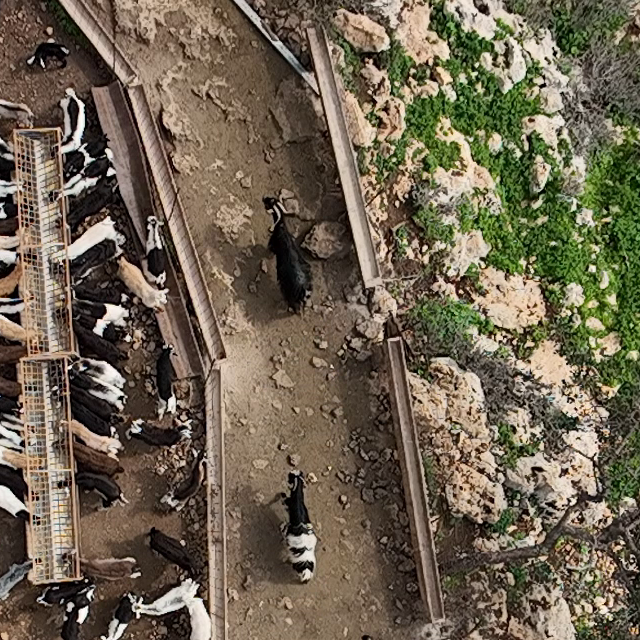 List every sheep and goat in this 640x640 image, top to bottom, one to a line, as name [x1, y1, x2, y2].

goat [28, 42, 70, 69]
goat [51, 89, 86, 156]
goat [0, 96, 33, 128]
goat [0, 122, 23, 162]
goat [62, 132, 107, 182]
goat [0, 147, 21, 171]
goat [45, 156, 110, 204]
goat [0, 175, 24, 198]
goat [56, 184, 110, 234]
goat [261, 196, 314, 315]
goat [0, 199, 33, 219]
goat [141, 215, 167, 286]
goat [0, 216, 33, 236]
goat [49, 217, 113, 264]
goat [0, 226, 28, 252]
goat [70, 238, 115, 287]
goat [0, 251, 37, 267]
goat [0, 257, 26, 297]
goat [0, 258, 6, 291]
goat [117, 258, 169, 308]
goat [61, 288, 129, 326]
goat [0, 290, 37, 314]
goat [66, 307, 126, 343]
goat [53, 308, 129, 362]
goat [0, 309, 44, 341]
goat [0, 341, 44, 366]
goat [155, 344, 177, 421]
goat [60, 358, 125, 390]
goat [0, 367, 38, 397]
goat [61, 375, 127, 408]
goat [54, 380, 112, 420]
goat [0, 381, 27, 414]
goat [55, 397, 118, 438]
goat [0, 404, 37, 434]
goat [0, 416, 28, 454]
goat [129, 417, 190, 446]
goat [54, 421, 121, 461]
goat [0, 440, 43, 468]
goat [50, 441, 120, 476]
goat [161, 449, 205, 512]
goat [0, 460, 40, 501]
goat [283, 469, 316, 583]
goat [55, 473, 126, 509]
goat [0, 476, 41, 525]
goat [149, 527, 200, 581]
goat [63, 550, 140, 581]
goat [0, 556, 41, 602]
goat [37, 578, 90, 609]
goat [130, 579, 200, 619]
goat [61, 587, 97, 639]
goat [100, 594, 139, 639]
goat [182, 594, 211, 639]
goat [0, 628, 28, 639]